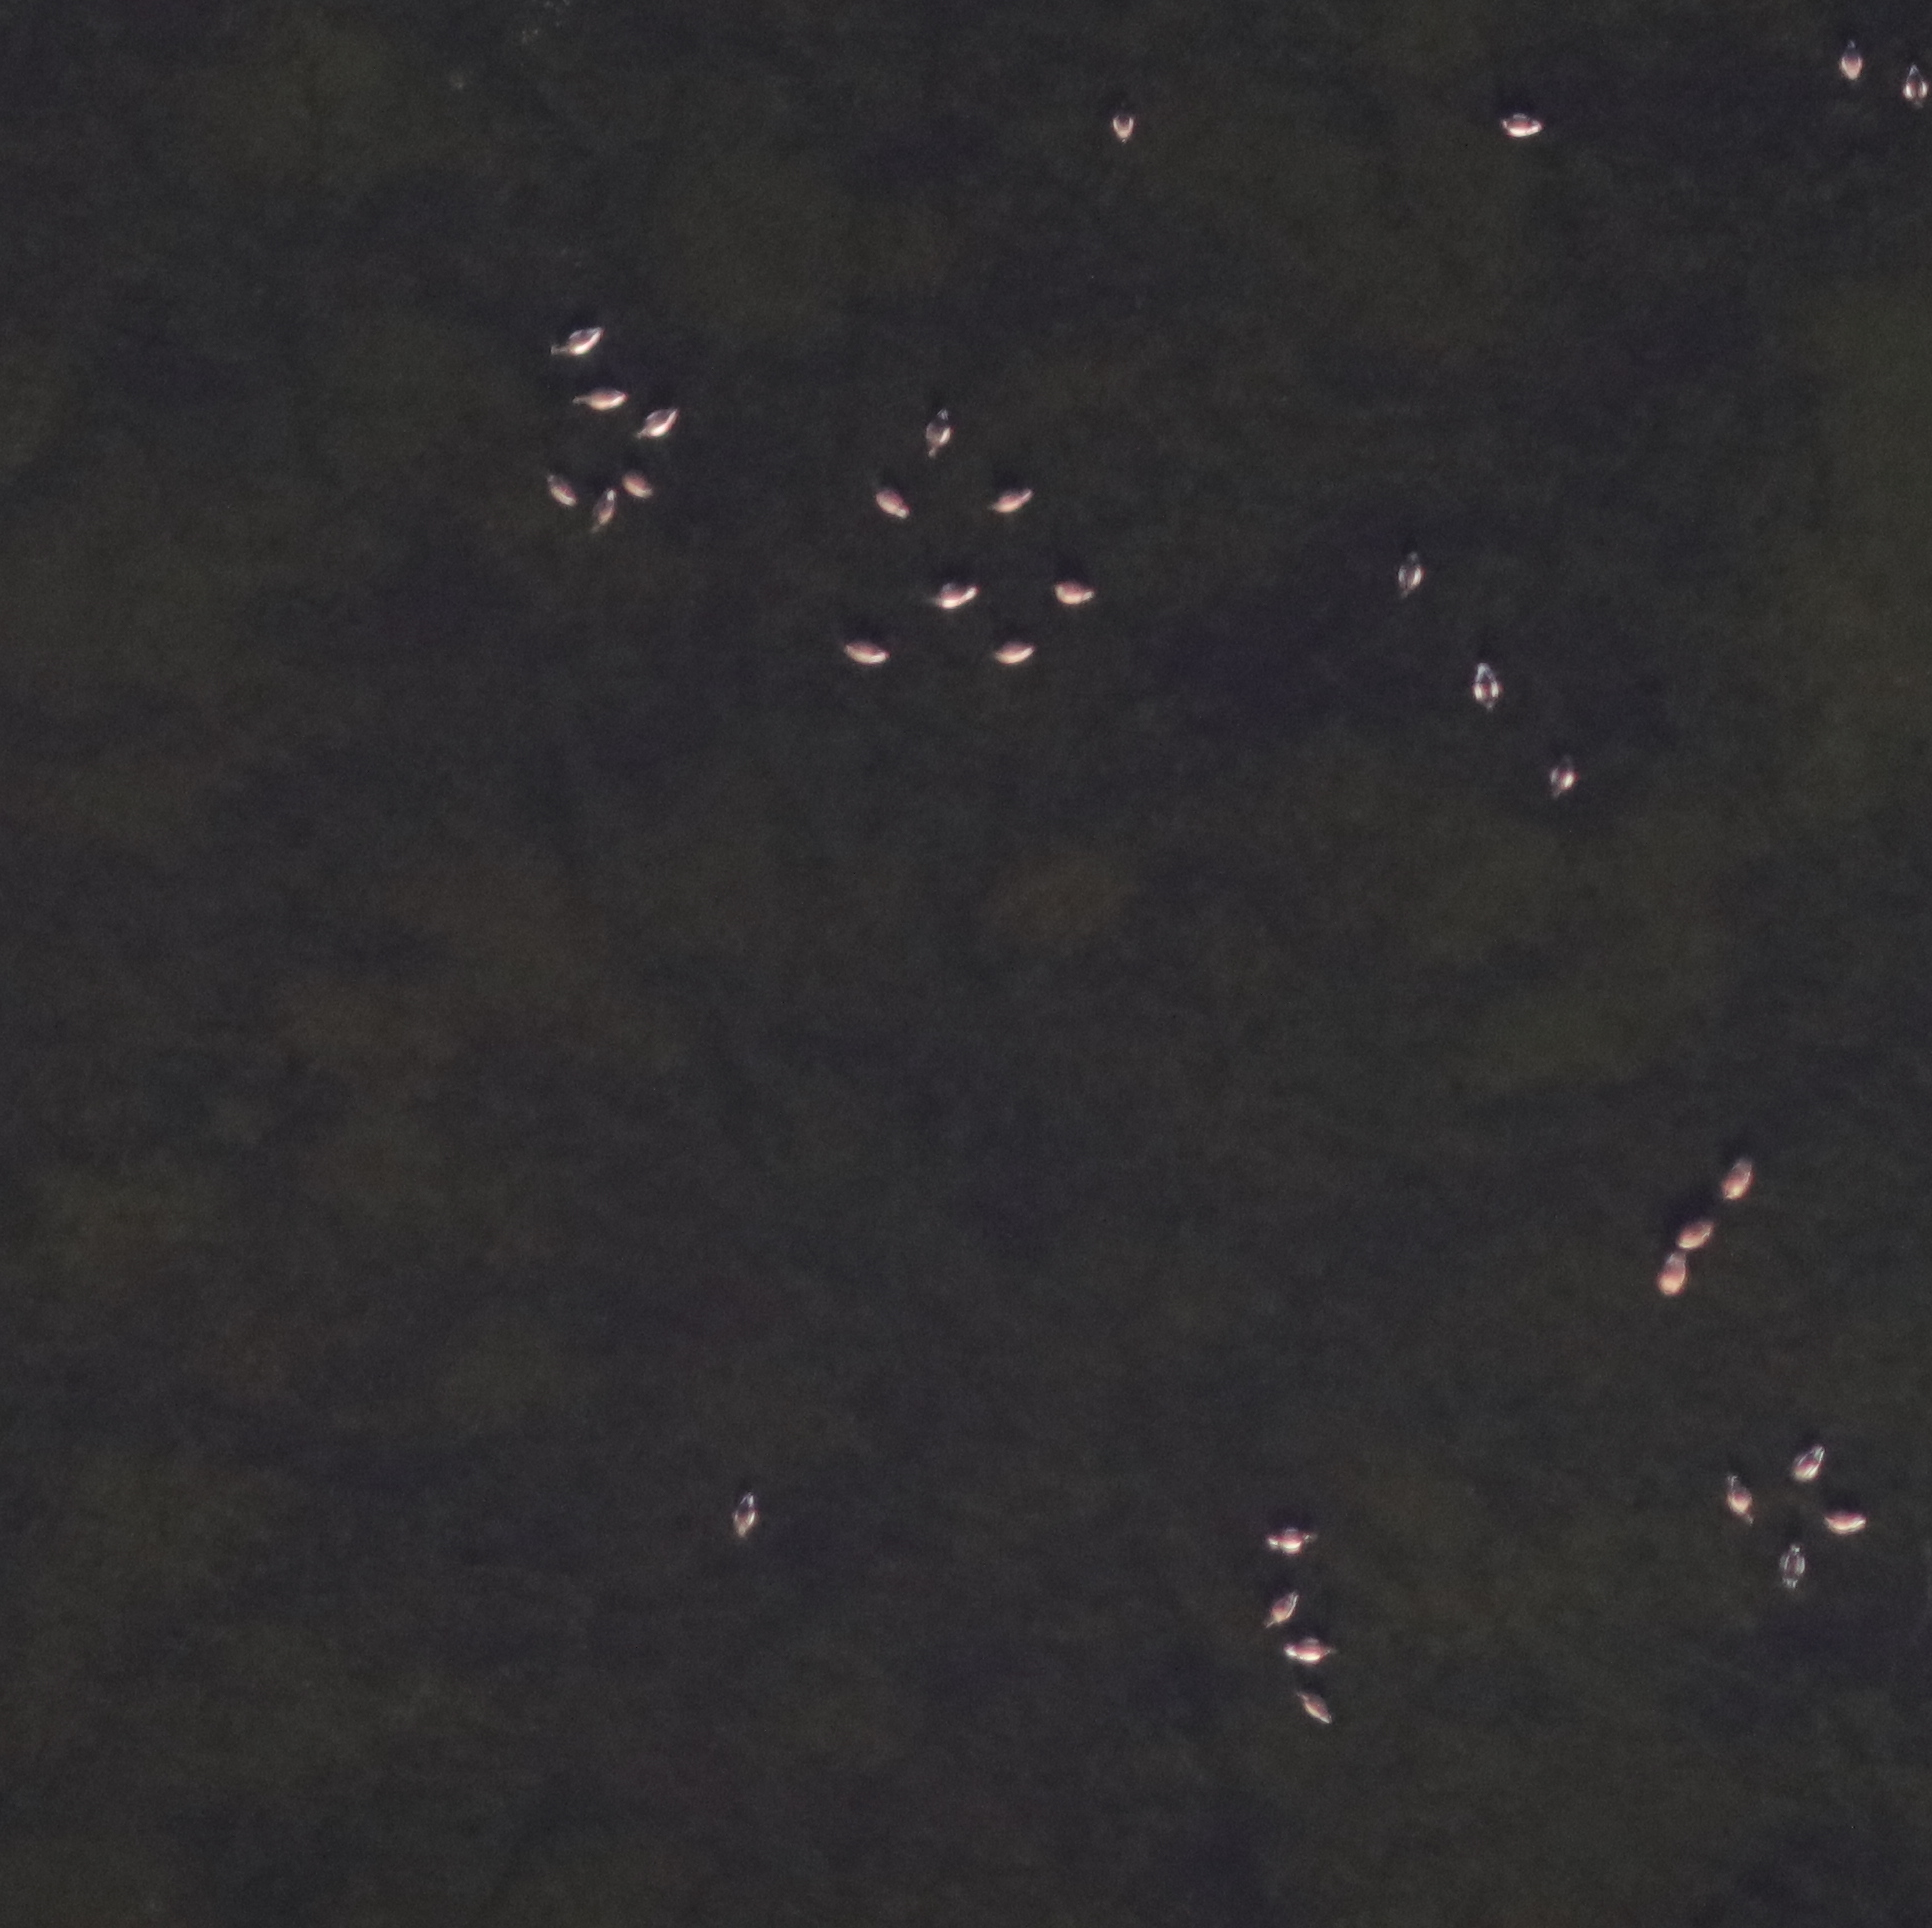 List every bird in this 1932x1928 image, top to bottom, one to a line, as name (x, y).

brant (1845, 74)
brant (1914, 84)
brant (1125, 124)
brant (1521, 125)
brant (579, 341)
brant (601, 407)
brant (662, 424)
brant (937, 431)
Canada goose (645, 489)
Canada goose (1004, 497)
Canada goose (566, 502)
Canada goose (893, 504)
Canada goose (605, 515)
brant (1409, 573)
Canada goose (1064, 589)
Canada goose (954, 594)
Canada goose (1013, 651)
Canada goose (870, 653)
brant (1485, 686)
brant (1564, 776)
Canada goose (1735, 1180)
Canada goose (1700, 1229)
Canada goose (1671, 1275)
brant (1801, 1465)
Canada goose (1734, 1499)
brant (742, 1516)
Canada goose (1845, 1518)
brant (1289, 1538)
brant (1793, 1563)
brant (1285, 1600)
brant (1309, 1649)
brant (1314, 1707)